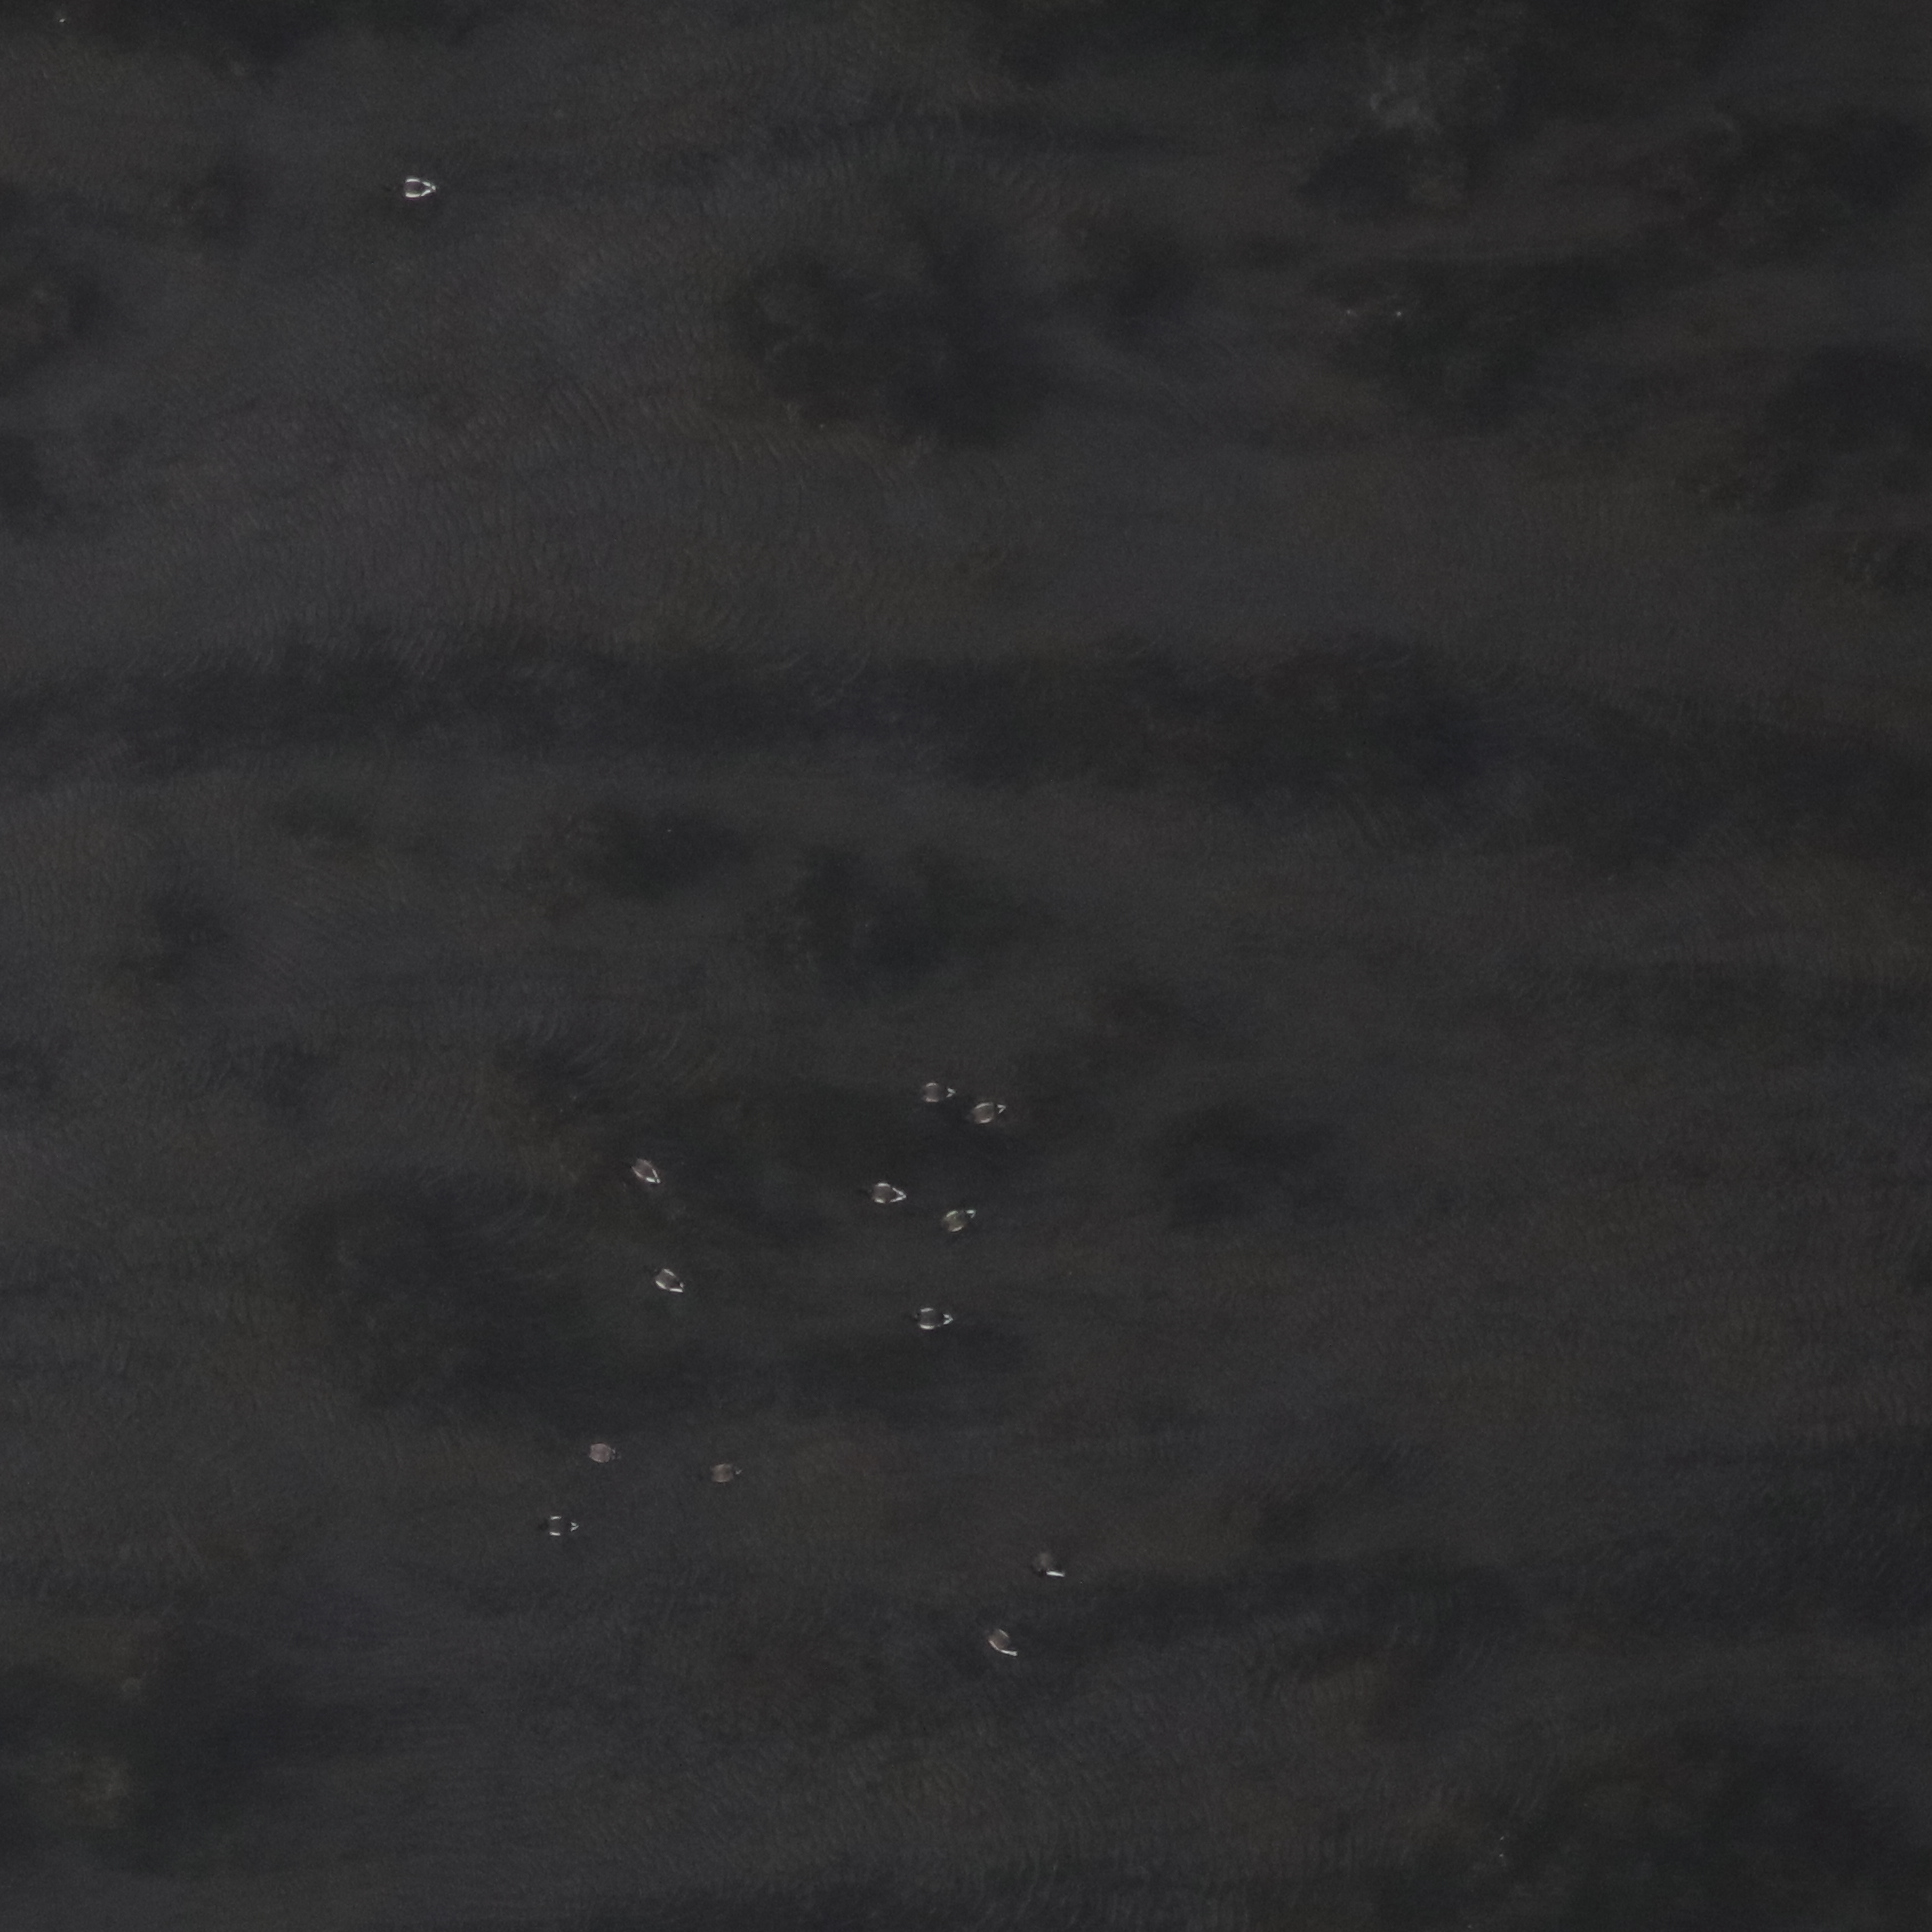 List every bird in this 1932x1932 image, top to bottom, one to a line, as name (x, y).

brant (415, 186)
brant (937, 1092)
brant (987, 1114)
brant (642, 1169)
brant (885, 1194)
brant (957, 1220)
brant (666, 1280)
brant (931, 1319)
brant (600, 1453)
brant (723, 1474)
brant (558, 1525)
brant (1048, 1562)
brant (1002, 1642)